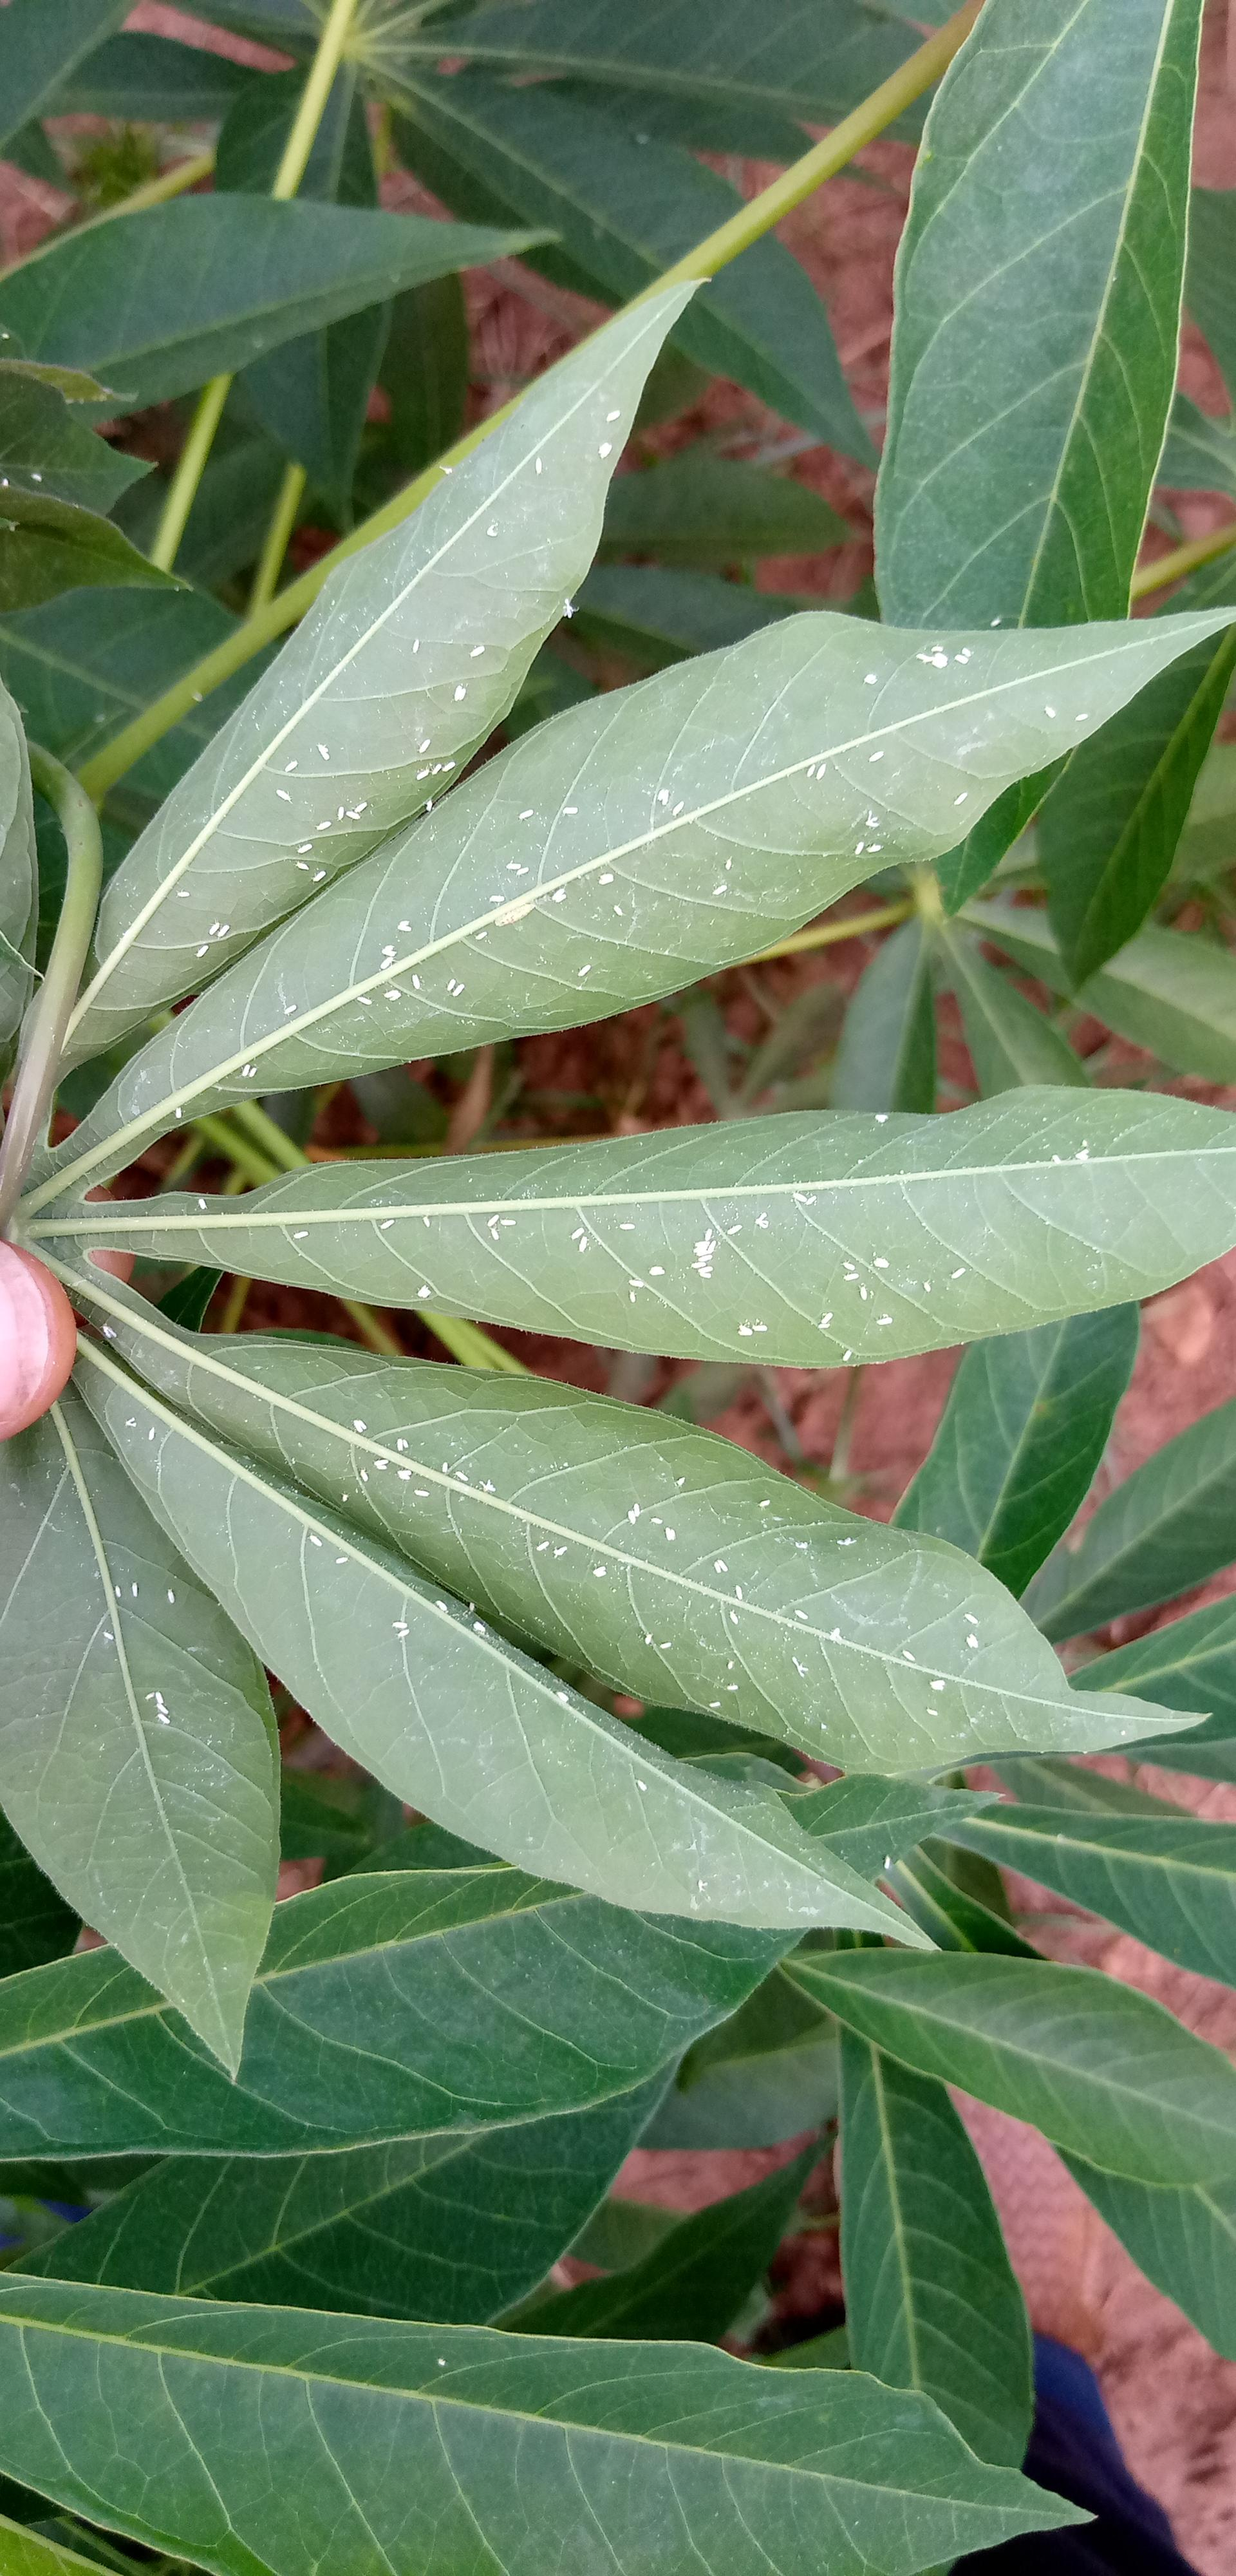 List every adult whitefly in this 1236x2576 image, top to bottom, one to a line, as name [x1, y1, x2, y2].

whitefly [1, 331, 10, 341]
whitefly [605, 410, 621, 422]
whitefly [598, 442, 608, 455]
whitefly [601, 444, 612, 460]
whitefly [534, 456, 543, 477]
whitefly [437, 464, 454, 476]
whitefly [28, 472, 44, 484]
whitefly [1, 477, 11, 489]
whitefly [485, 524, 498, 538]
whitefly [561, 598, 580, 619]
whitefly [989, 618, 1002, 629]
whitefly [411, 636, 420, 654]
whitefly [467, 644, 485, 658]
whitefly [930, 644, 944, 652]
whitefly [960, 646, 973, 657]
whitefly [934, 652, 948, 662]
whitefly [915, 652, 932, 663]
whitefly [953, 653, 969, 665]
whitefly [931, 659, 944, 669]
whitefly [861, 672, 879, 685]
whitefly [454, 685, 462, 701]
whitefly [460, 687, 467, 702]
whitefly [1042, 705, 1058, 719]
whitefly [1073, 712, 1089, 722]
whitefly [417, 737, 431, 754]
whitefly [316, 743, 332, 761]
whitefly [867, 750, 885, 763]
whitefly [284, 759, 300, 774]
whitefly [443, 760, 456, 775]
whitefly [431, 762, 442, 776]
whitefly [816, 762, 827, 782]
whitefly [806, 763, 815, 779]
whitefly [415, 767, 430, 781]
whitefly [274, 788, 292, 802]
whitefly [657, 788, 663, 802]
whitefly [662, 789, 669, 806]
whitefly [952, 791, 969, 806]
whitefly [424, 797, 433, 813]
whitefly [673, 800, 685, 818]
whitefly [354, 801, 368, 813]
whitefly [335, 804, 346, 822]
whitefly [561, 806, 579, 816]
whitefly [863, 808, 881, 829]
whitefly [518, 809, 534, 820]
whitefly [345, 810, 361, 820]
whitefly [315, 819, 333, 831]
whitefly [853, 839, 866, 857]
whitefly [865, 841, 882, 855]
whitefly [295, 842, 315, 854]
whitefly [722, 857, 736, 873]
whitefly [294, 860, 309, 872]
whitefly [505, 862, 521, 870]
whitefly [516, 867, 530, 877]
whitefly [312, 870, 327, 884]
whitefly [598, 873, 616, 886]
whitefly [712, 883, 729, 898]
whitefly [552, 887, 565, 902]
whitefly [175, 890, 190, 898]
whitefly [556, 893, 567, 905]
whitefly [489, 895, 505, 904]
whitefly [612, 903, 625, 918]
whitefly [398, 920, 410, 925]
whitefly [208, 922, 220, 936]
whitefly [217, 924, 230, 938]
whitefly [397, 925, 412, 933]
whitefly [474, 931, 489, 941]
whitefly [384, 943, 396, 951]
whitefly [194, 944, 209, 959]
whitefly [380, 949, 397, 956]
whitefly [380, 956, 393, 971]
whitefly [577, 963, 593, 978]
whitefly [411, 973, 422, 990]
whitefly [446, 978, 456, 991]
whitefly [453, 983, 465, 997]
whitefly [383, 989, 398, 999]
whitefly [389, 992, 402, 1003]
whitefly [356, 996, 372, 1006]
whitefly [283, 1003, 298, 1016]
whitefly [242, 1063, 251, 1077]
whitefly [249, 1066, 257, 1078]
whitefly [174, 1104, 182, 1119]
whitefly [874, 1113, 888, 1124]
whitefly [1080, 1139, 1089, 1148]
whitefly [1074, 1148, 1091, 1162]
whitefly [1051, 1153, 1062, 1166]
whitefly [792, 1191, 806, 1202]
whitefly [807, 1195, 818, 1206]
whitefly [196, 1197, 208, 1211]
whitefly [754, 1211, 770, 1230]
whitefly [487, 1214, 500, 1229]
whitefly [422, 1215, 431, 1229]
whitefly [377, 1218, 396, 1231]
whitefly [500, 1218, 517, 1227]
whitefly [617, 1222, 637, 1231]
whitefly [726, 1224, 742, 1235]
whitefly [490, 1227, 500, 1242]
whitefly [571, 1227, 585, 1241]
whitefly [703, 1227, 713, 1240]
whitefly [292, 1229, 310, 1239]
whitefly [577, 1235, 588, 1255]
whitefly [694, 1240, 711, 1246]
whitefly [708, 1240, 717, 1253]
whitefly [693, 1247, 707, 1253]
whitefly [698, 1253, 713, 1264]
whitefly [872, 1254, 890, 1269]
whitefly [841, 1260, 856, 1271]
whitefly [690, 1261, 707, 1268]
whitefly [649, 1265, 663, 1271]
whitefly [698, 1265, 714, 1274]
whitefly [951, 1266, 967, 1282]
whitefly [648, 1270, 666, 1276]
whitefly [698, 1272, 712, 1279]
whitefly [842, 1272, 861, 1282]
whitefly [627, 1278, 644, 1288]
whitefly [921, 1278, 932, 1294]
whitefly [417, 1284, 433, 1299]
whitefly [858, 1284, 868, 1302]
whitefly [628, 1289, 637, 1304]
whitefly [819, 1311, 833, 1324]
whitefly [874, 1314, 894, 1327]
whitefly [736, 1323, 753, 1336]
whitefly [816, 1323, 830, 1330]
whitefly [100, 1323, 118, 1340]
whitefly [751, 1323, 768, 1332]
whitefly [840, 1347, 854, 1363]
whitefly [123, 1416, 138, 1429]
whitefly [353, 1419, 363, 1434]
whitefly [358, 1419, 368, 1430]
whitefly [147, 1426, 156, 1442]
whitefly [395, 1437, 402, 1452]
whitefly [402, 1438, 409, 1450]
whitefly [373, 1458, 389, 1466]
whitefly [440, 1461, 449, 1475]
whitefly [376, 1465, 388, 1472]
whitefly [359, 1468, 370, 1482]
whitefly [397, 1469, 413, 1475]
whitefly [454, 1470, 469, 1482]
whitefly [398, 1475, 411, 1482]
whitefly [675, 1476, 687, 1489]
whitefly [477, 1479, 496, 1493]
whitefly [411, 1488, 430, 1499]
whitefly [341, 1492, 350, 1503]
whitefly [758, 1498, 771, 1509]
whitefly [633, 1503, 641, 1518]
whitefly [627, 1509, 637, 1525]
whitefly [650, 1516, 664, 1525]
whitefly [665, 1526, 671, 1540]
whitefly [671, 1528, 677, 1542]
whitefly [308, 1533, 323, 1548]
whitefly [835, 1536, 857, 1548]
whitefly [792, 1540, 810, 1551]
whitefly [536, 1540, 550, 1553]
whitefly [552, 1544, 568, 1558]
whitefly [335, 1553, 349, 1566]
whitefly [717, 1559, 728, 1573]
whitefly [713, 1560, 722, 1575]
whitefly [593, 1566, 606, 1575]
whitefly [597, 1571, 607, 1578]
whitefly [131, 1580, 139, 1598]
whitefly [113, 1584, 123, 1598]
whitefly [733, 1584, 744, 1601]
whitefly [166, 1587, 176, 1605]
whitefly [433, 1599, 448, 1613]
whitefly [468, 1602, 476, 1613]
whitefly [792, 1607, 810, 1621]
whitefly [727, 1609, 740, 1625]
whitefly [964, 1611, 979, 1626]
whitefly [472, 1620, 488, 1635]
whitefly [391, 1620, 409, 1629]
whitefly [829, 1625, 843, 1642]
whitefly [397, 1628, 411, 1640]
whitefly [101, 1630, 115, 1641]
whitefly [642, 1631, 653, 1645]
whitefly [969, 1634, 979, 1650]
whitefly [966, 1636, 973, 1649]
whitefly [658, 1641, 673, 1649]
whitefly [900, 1649, 916, 1663]
whitefly [790, 1654, 810, 1678]
whitefly [726, 1658, 735, 1672]
whitefly [928, 1678, 944, 1685]
whitefly [726, 1683, 740, 1692]
whitefly [930, 1684, 944, 1691]
whitefly [143, 1690, 155, 1701]
whitefly [555, 1690, 570, 1703]
whitefly [155, 1690, 164, 1704]
whitefly [707, 1700, 722, 1709]
whitefly [156, 1703, 170, 1715]
whitefly [925, 1707, 938, 1717]
whitefly [156, 1713, 172, 1725]
whitefly [636, 1779, 648, 1794]
whitefly [882, 1853, 891, 1871]
whitefly [697, 1877, 708, 1893]
whitefly [436, 2356, 447, 2369]